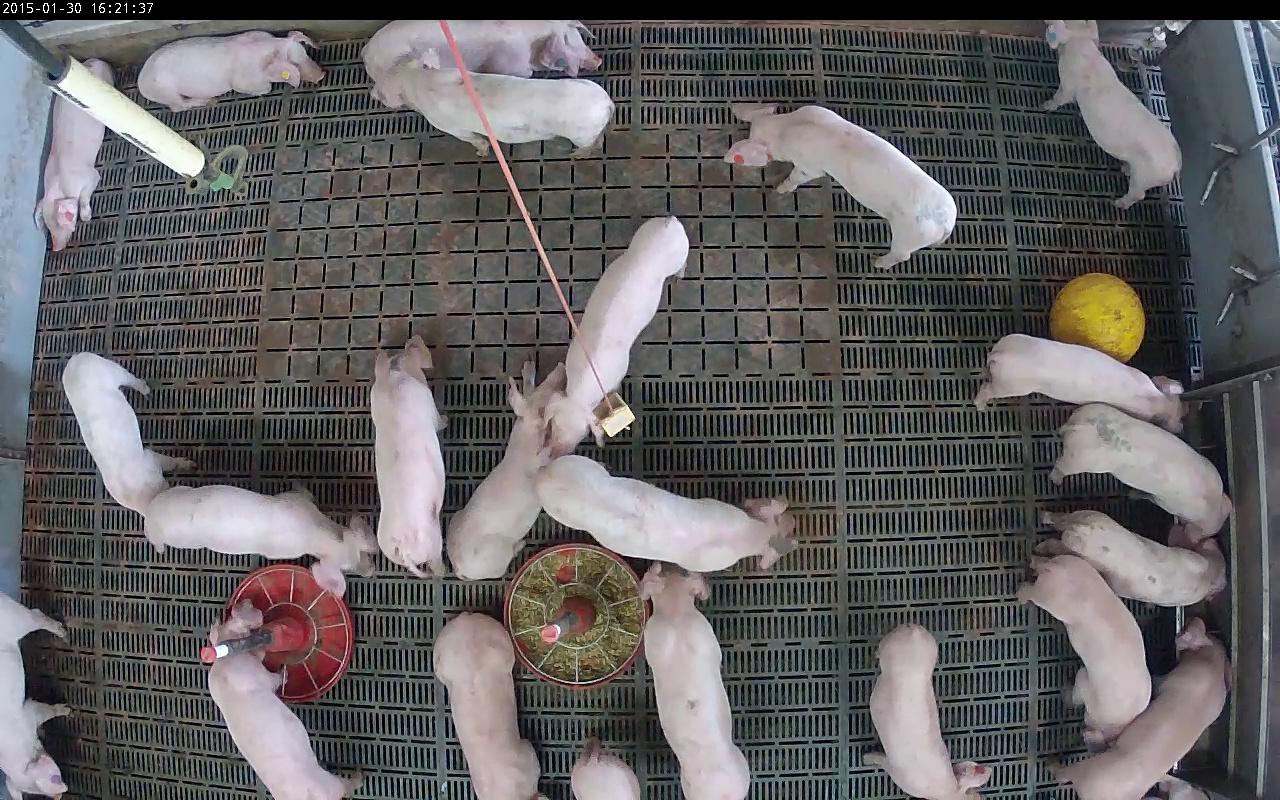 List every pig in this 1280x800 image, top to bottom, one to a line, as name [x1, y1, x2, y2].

pig [361, 20, 603, 85]
pig [1043, 22, 1182, 211]
pig [138, 29, 325, 112]
pig [367, 49, 614, 159]
pig [34, 57, 116, 250]
pig [724, 101, 960, 272]
pig [540, 215, 690, 459]
pig [974, 334, 1189, 431]
pig [369, 335, 450, 579]
pig [63, 352, 194, 556]
pig [445, 360, 568, 582]
pig [1050, 404, 1232, 552]
pig [534, 456, 798, 575]
pig [142, 482, 379, 598]
pig [1039, 510, 1230, 609]
pig [1015, 553, 1151, 755]
pig [637, 562, 753, 799]
pig [0, 590, 73, 800]
pig [207, 598, 366, 799]
pig [433, 613, 550, 799]
pig [1049, 619, 1234, 799]
pig [864, 623, 993, 799]
pig [571, 738, 639, 799]